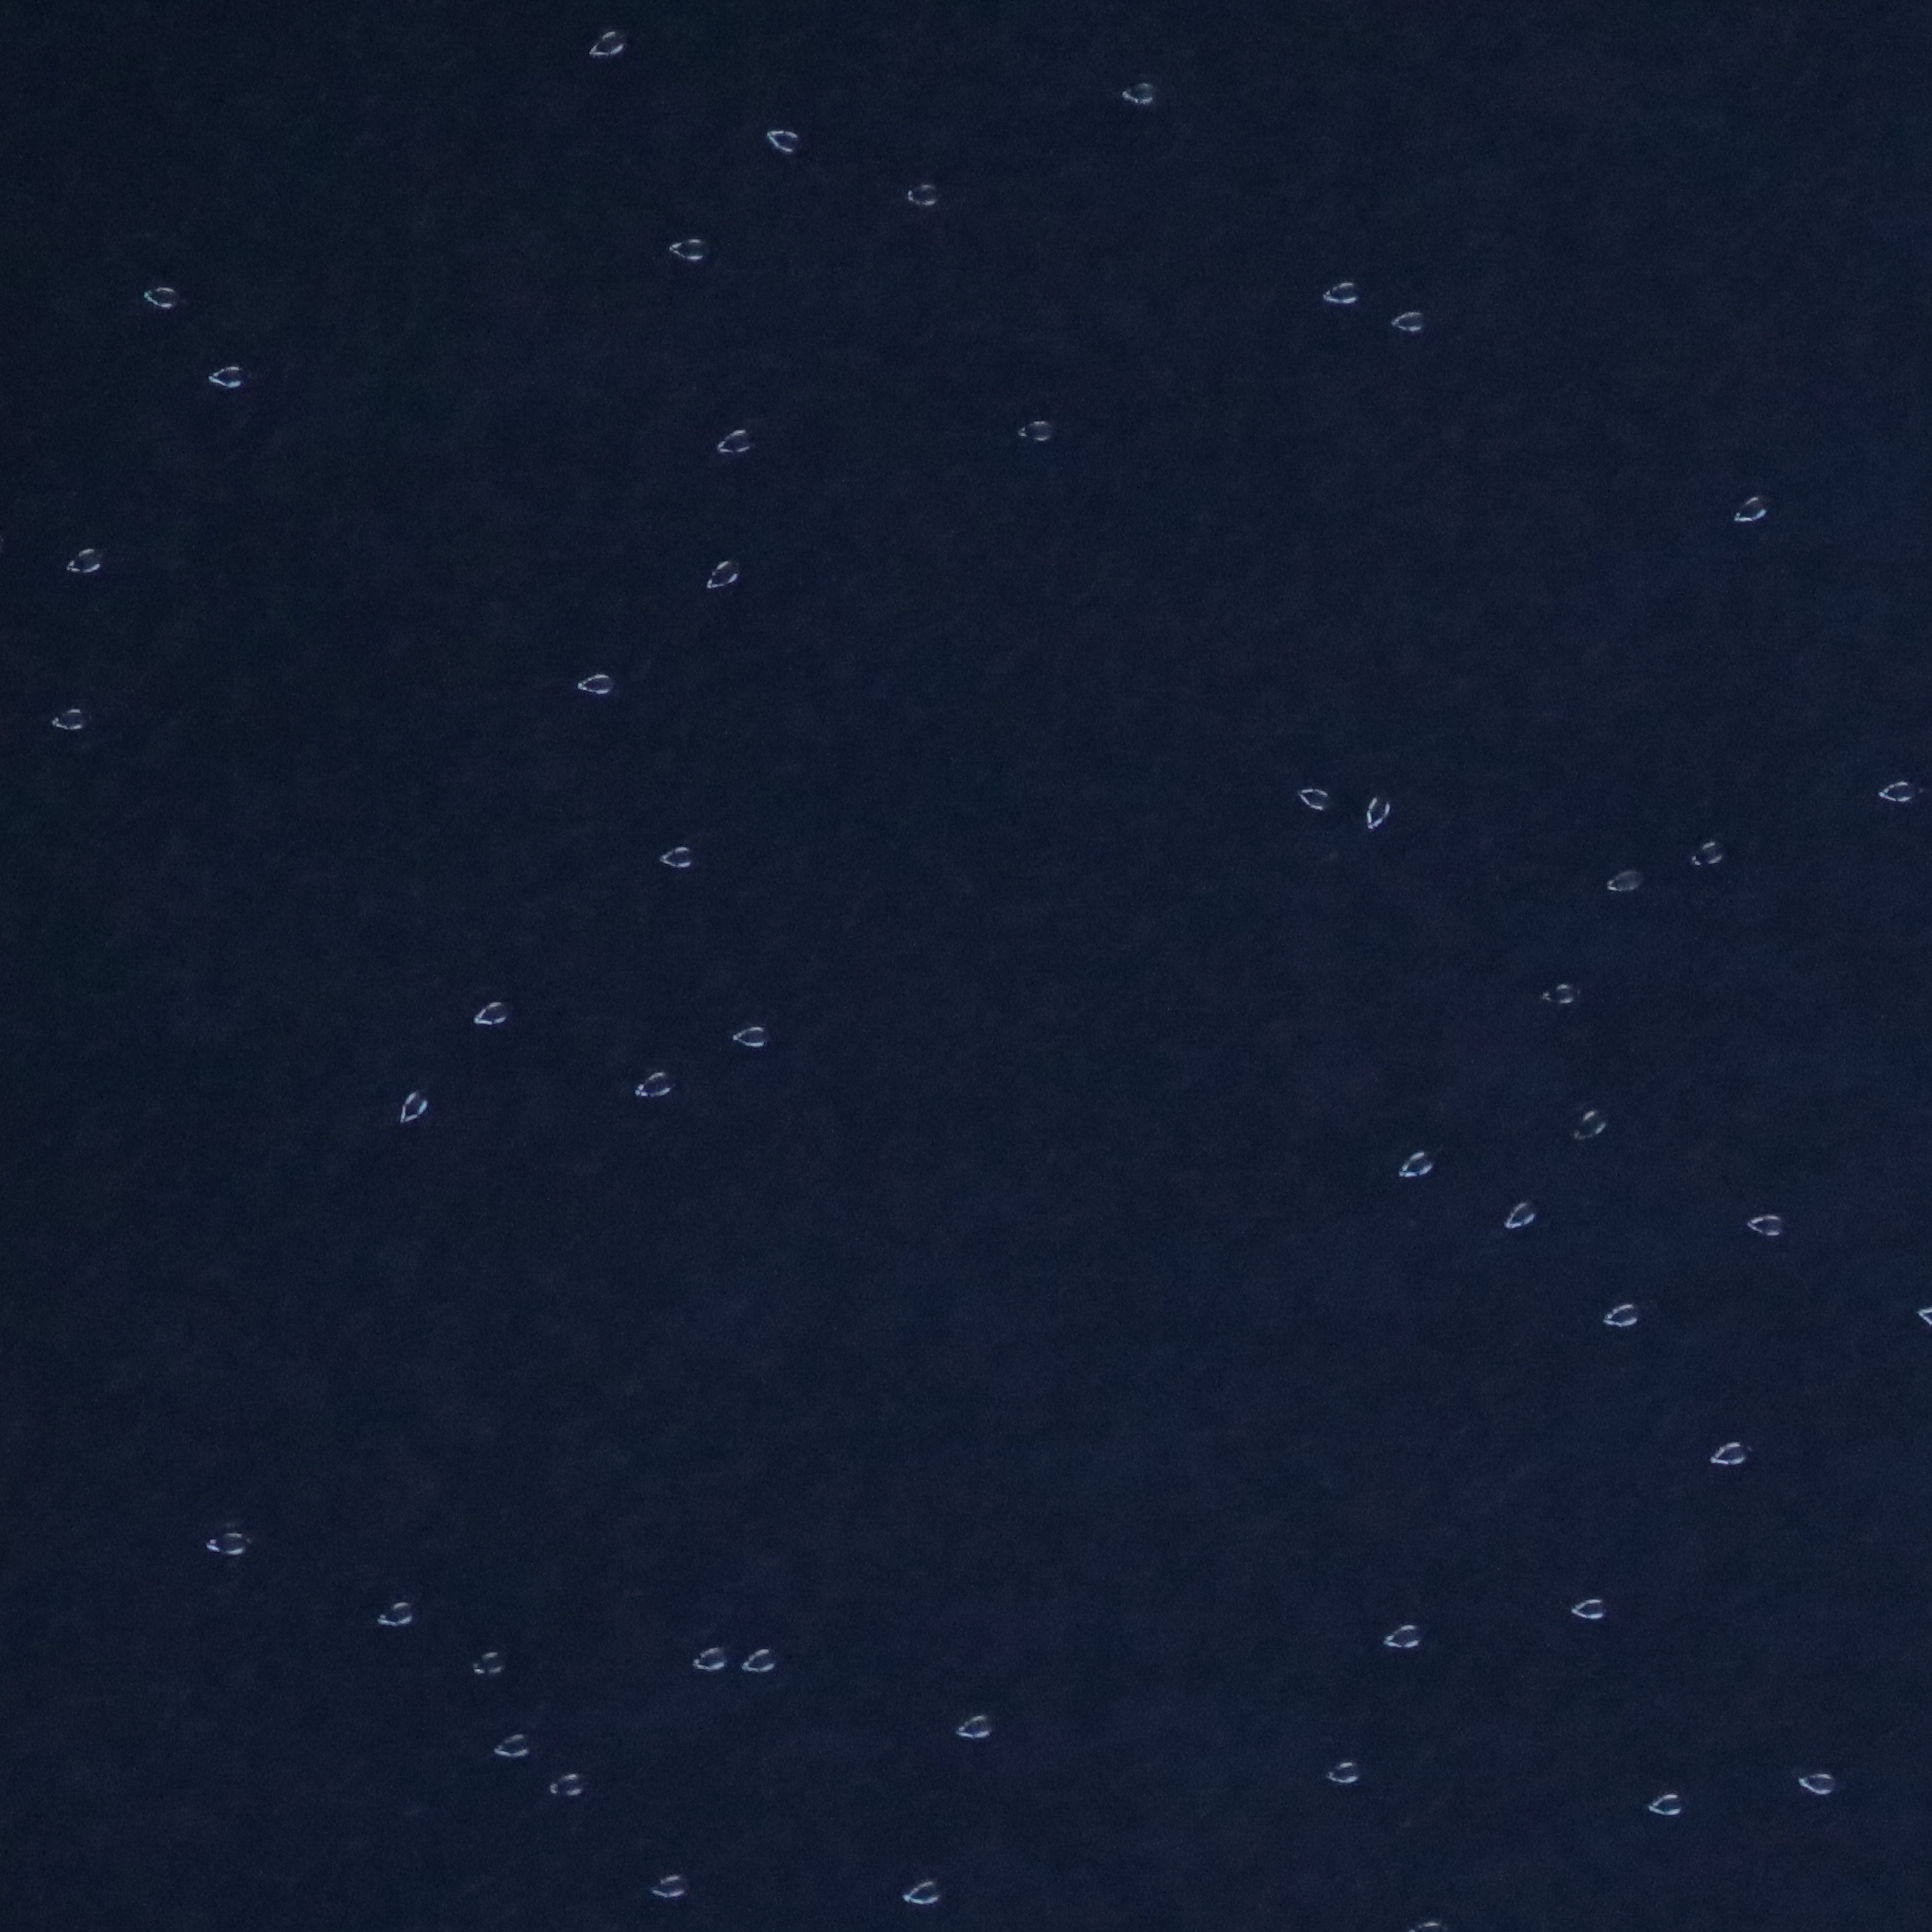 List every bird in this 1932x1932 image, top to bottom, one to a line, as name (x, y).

brant (611, 42)
brant (1141, 92)
brant (788, 142)
brant (927, 194)
brant (694, 250)
brant (1343, 294)
brant (164, 297)
brant (1413, 324)
brant (233, 377)
brant (1037, 429)
brant (737, 442)
brant (1753, 510)
brant (89, 561)
brant (724, 573)
brant (600, 685)
brant (71, 722)
brant (1904, 792)
brant (1315, 798)
brant (1378, 811)
brant (1710, 854)
brant (680, 858)
brant (1627, 882)
brant (1562, 996)
brant (494, 1014)
brant (754, 1038)
brant (656, 1086)
brant (414, 1106)
brant (1589, 1127)
brant (1419, 1164)
brant (1522, 1214)
brant (1769, 1226)
brant (1624, 1316)
brant (1733, 1454)
brant (233, 1543)
brant (1591, 1609)
brant (398, 1615)
brant (1406, 1637)
brant (714, 1658)
brant (492, 1661)
brant (761, 1661)
brant (976, 1724)
brant (514, 1746)
brant (1346, 1774)
brant (1821, 1782)
brant (569, 1787)
brant (1667, 1804)
brant (673, 1887)
brant (924, 1891)